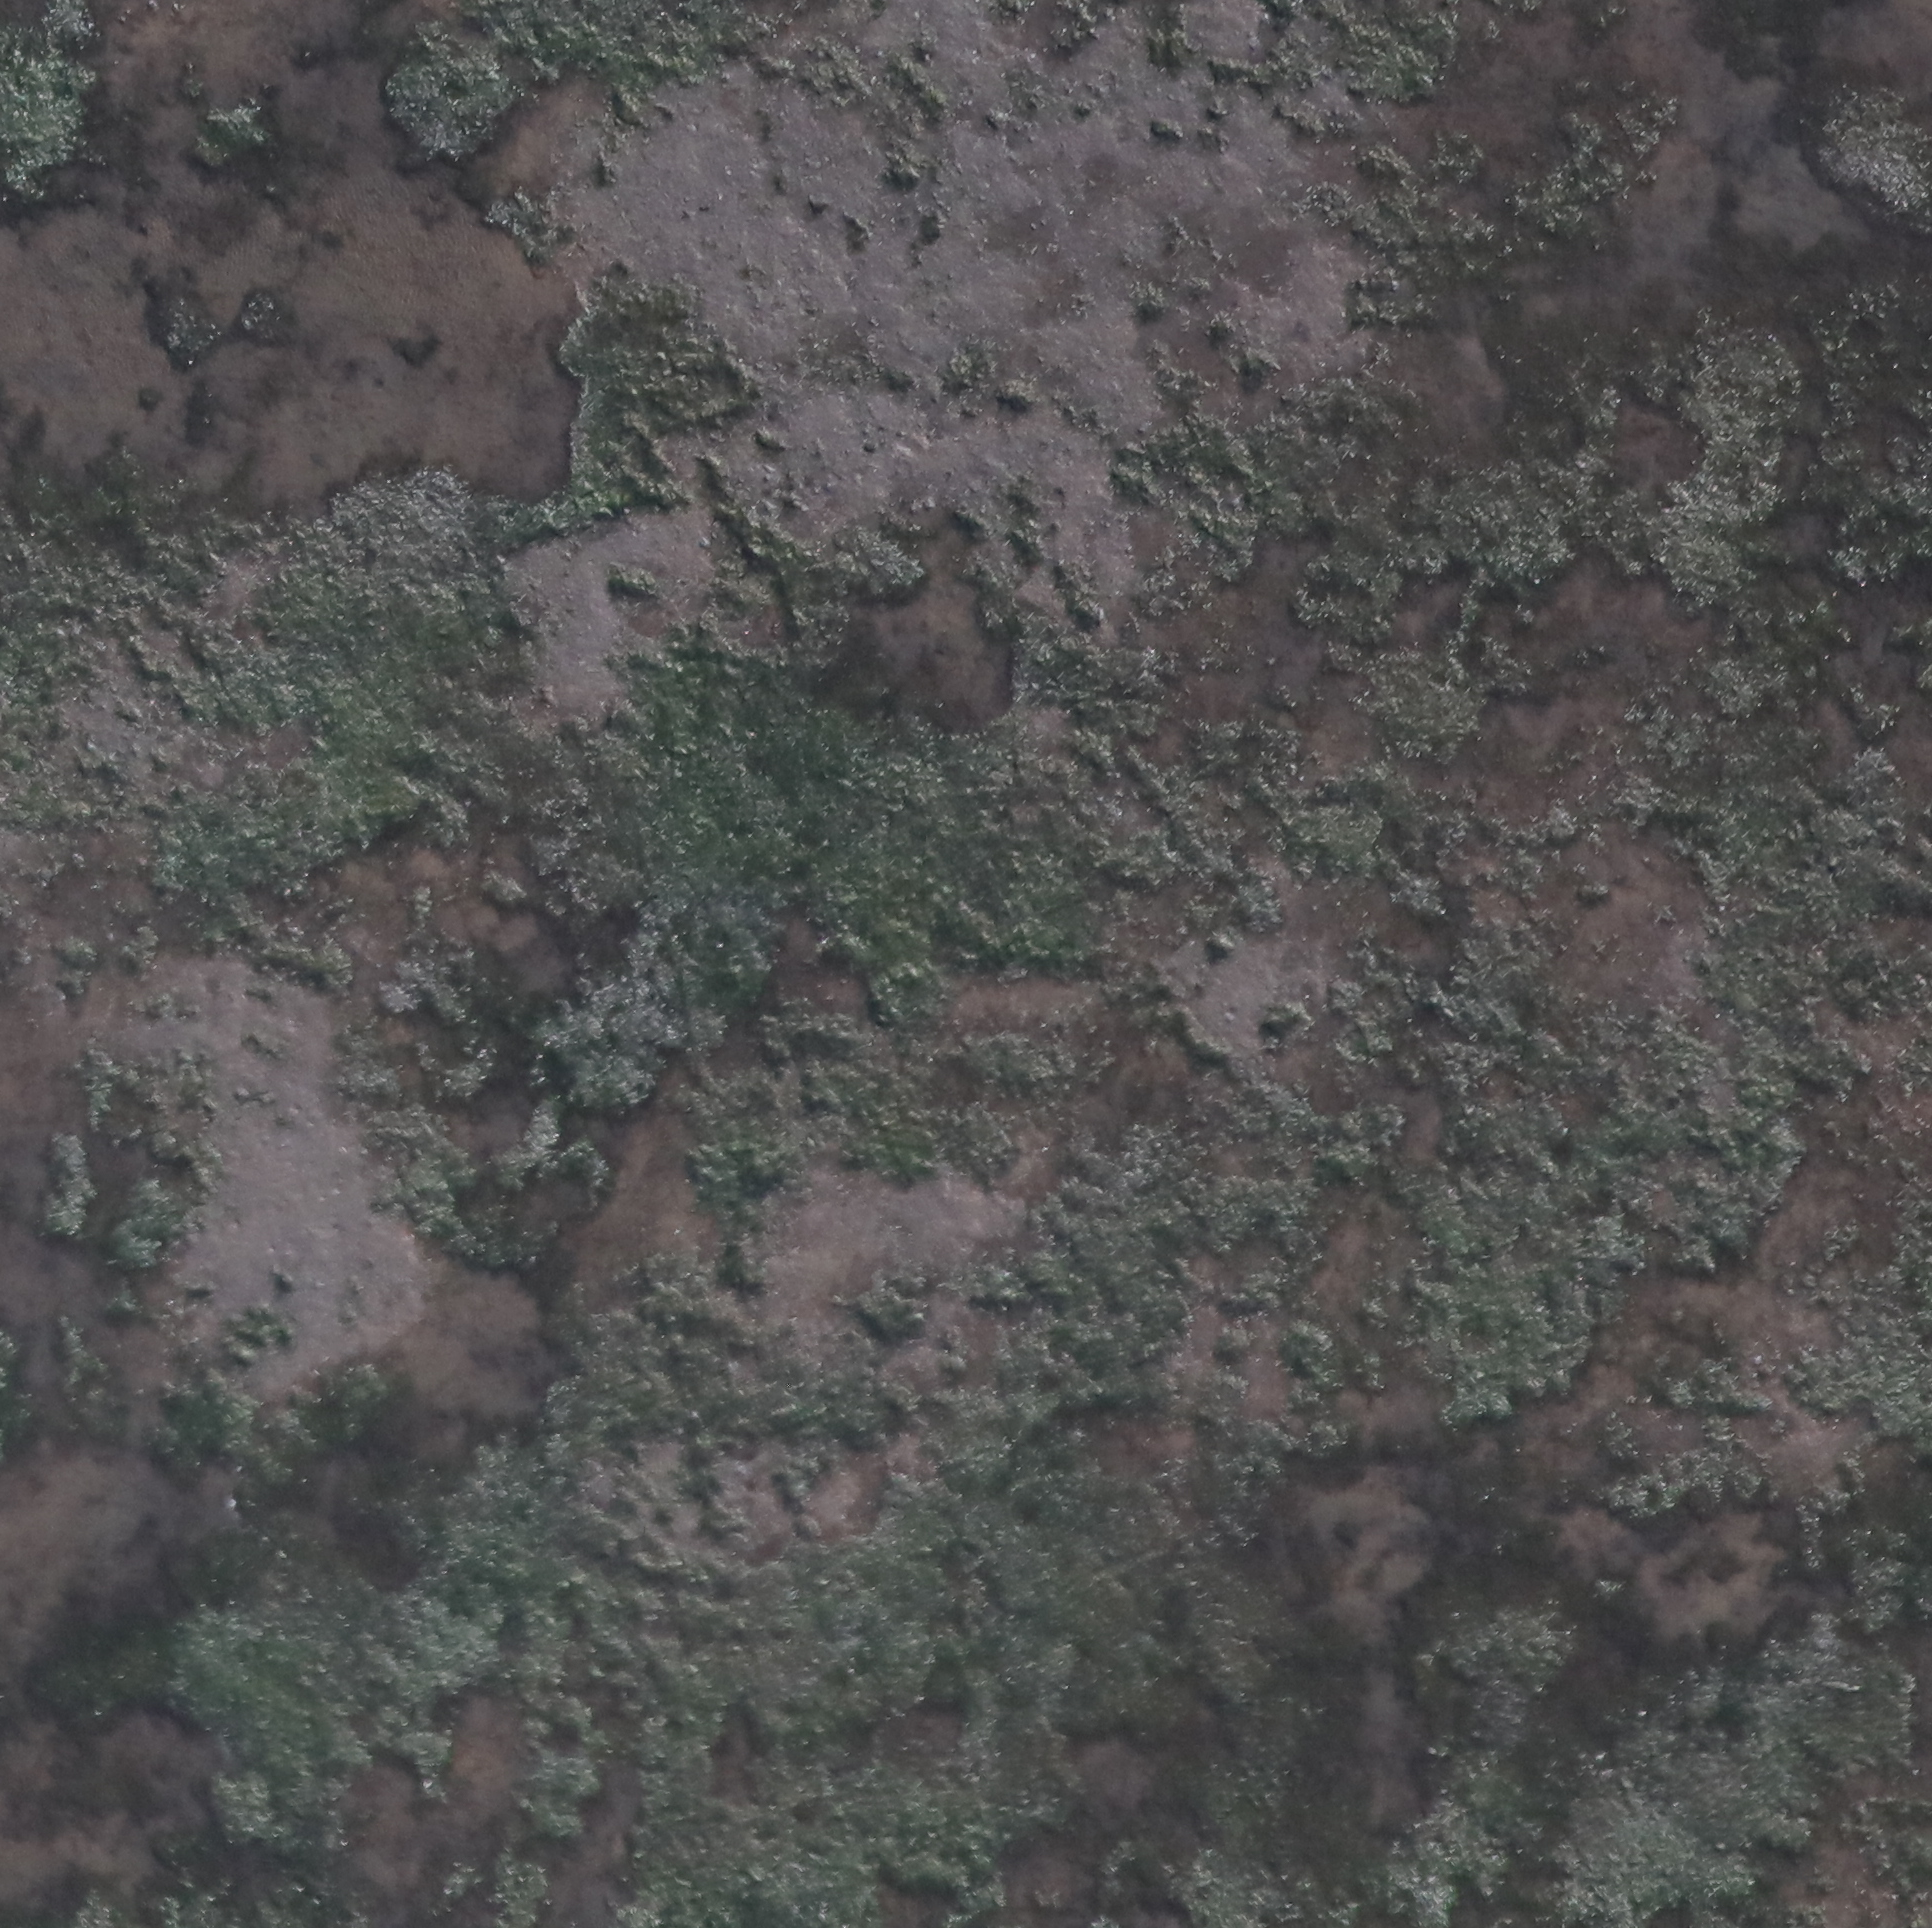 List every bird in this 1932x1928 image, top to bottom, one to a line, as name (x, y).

None